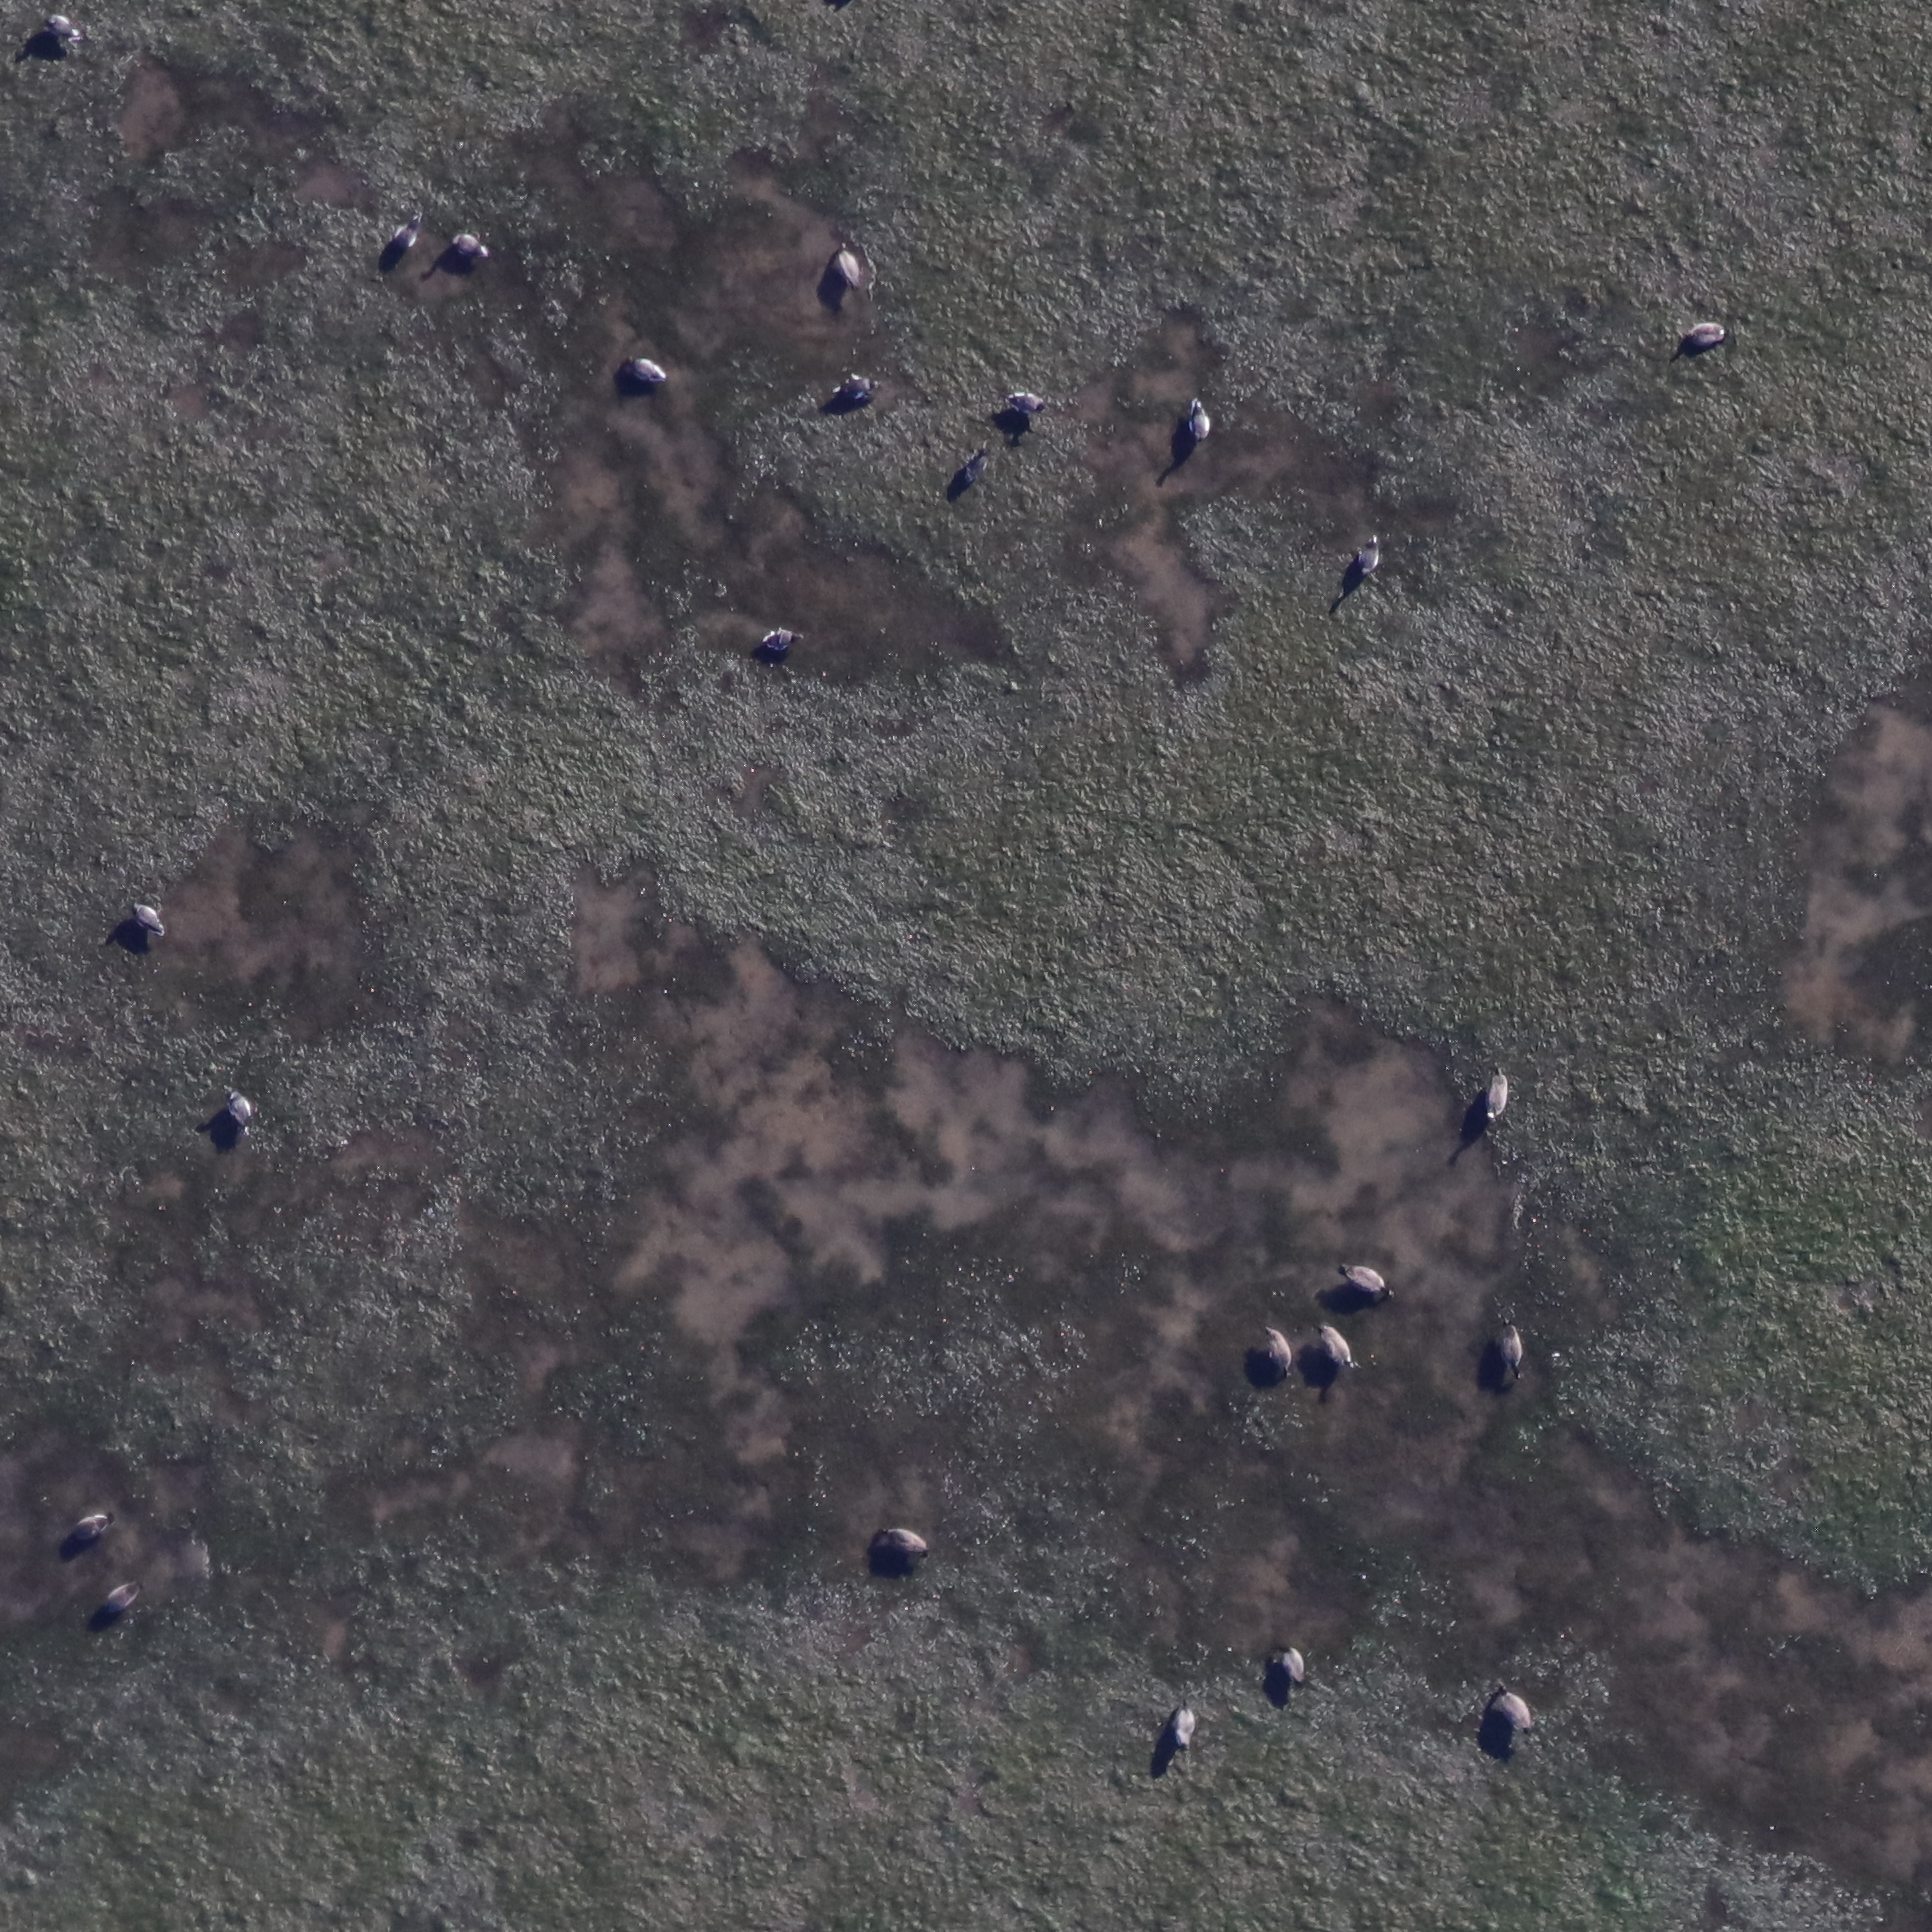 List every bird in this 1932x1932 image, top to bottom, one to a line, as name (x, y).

brant (64, 26)
brant (407, 233)
brant (468, 244)
Canada goose (844, 266)
Canada goose (1707, 336)
brant (645, 370)
brant (856, 388)
brant (1028, 404)
brant (1201, 423)
brant (979, 459)
brant (1370, 557)
brant (778, 639)
brant (152, 920)
Canada goose (1499, 1094)
brant (235, 1105)
Canada goose (1366, 1281)
Canada goose (1511, 1342)
Canada goose (1334, 1346)
Canada goose (1278, 1350)
Canada goose (93, 1527)
Canada goose (908, 1541)
Canada goose (123, 1597)
Canada goose (1297, 1661)
Canada goose (1515, 1712)
Canada goose (1189, 1724)